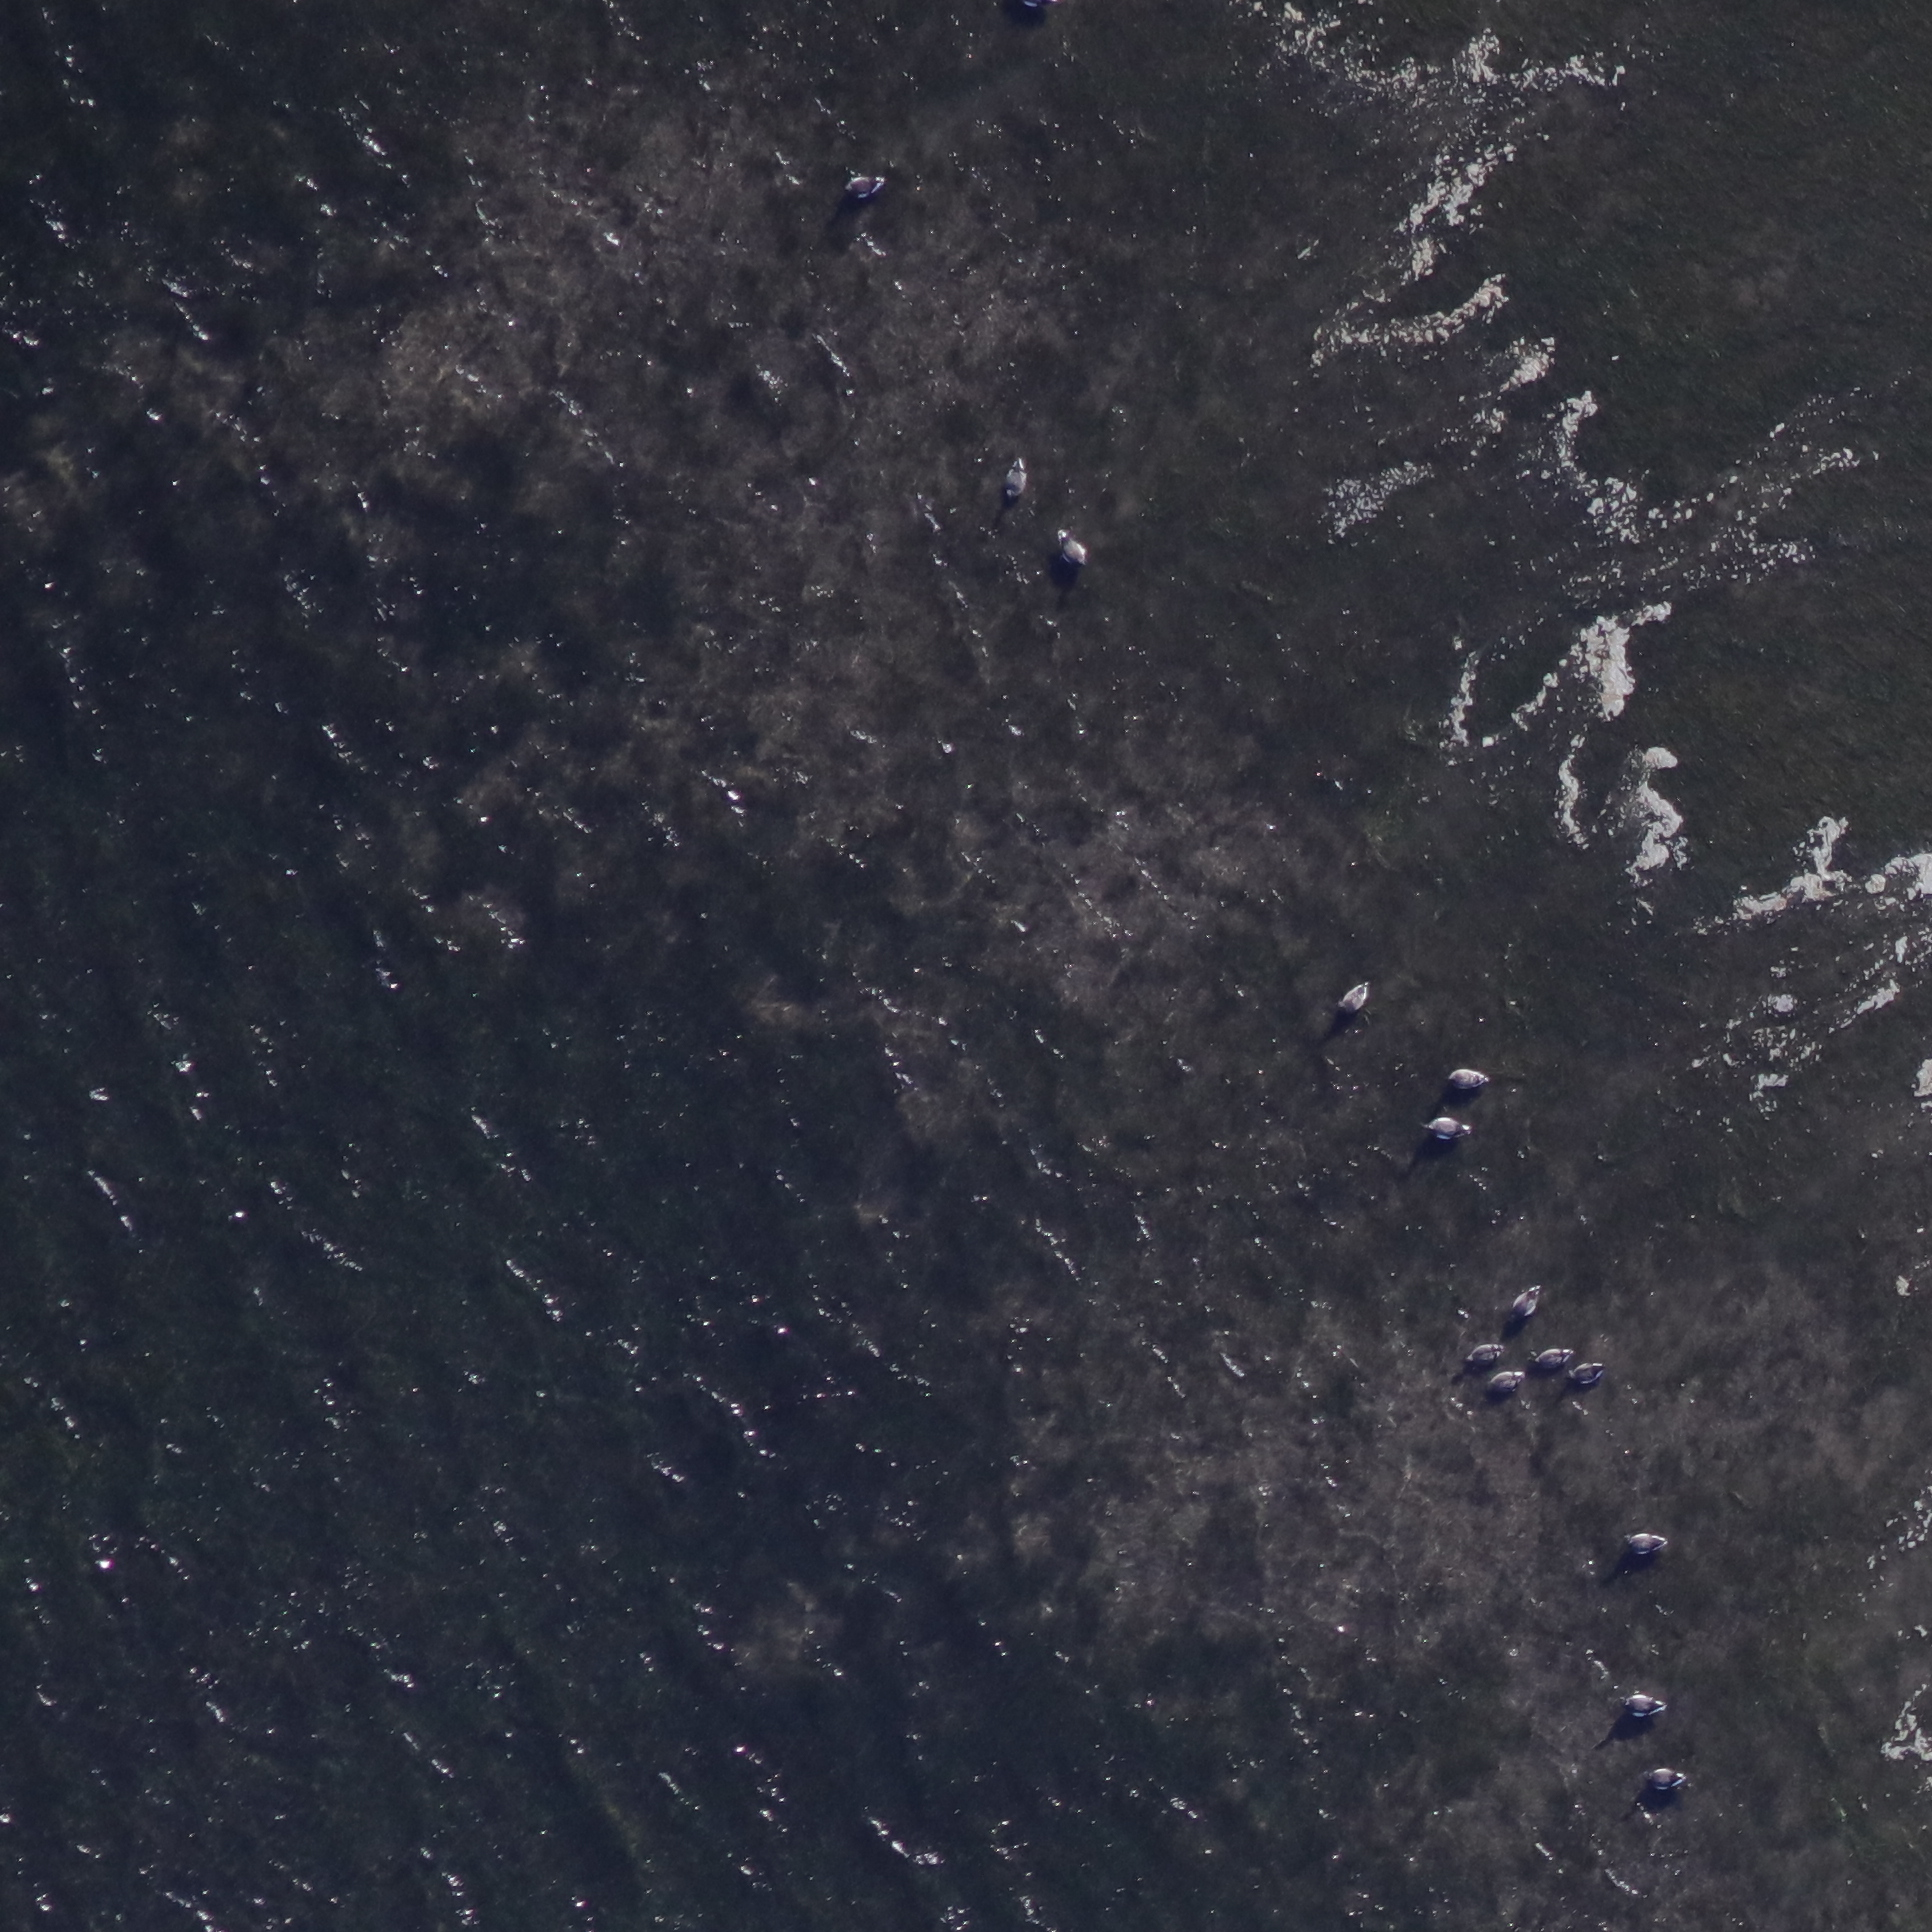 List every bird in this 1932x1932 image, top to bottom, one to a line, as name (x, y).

brant (863, 186)
brant (1018, 480)
brant (1070, 548)
brant (1354, 1001)
brant (1466, 1079)
brant (1446, 1127)
brant (1526, 1303)
brant (1539, 1355)
brant (1488, 1358)
brant (1586, 1372)
brant (1506, 1385)
brant (1645, 1542)
brant (1642, 1703)
brant (1661, 1776)